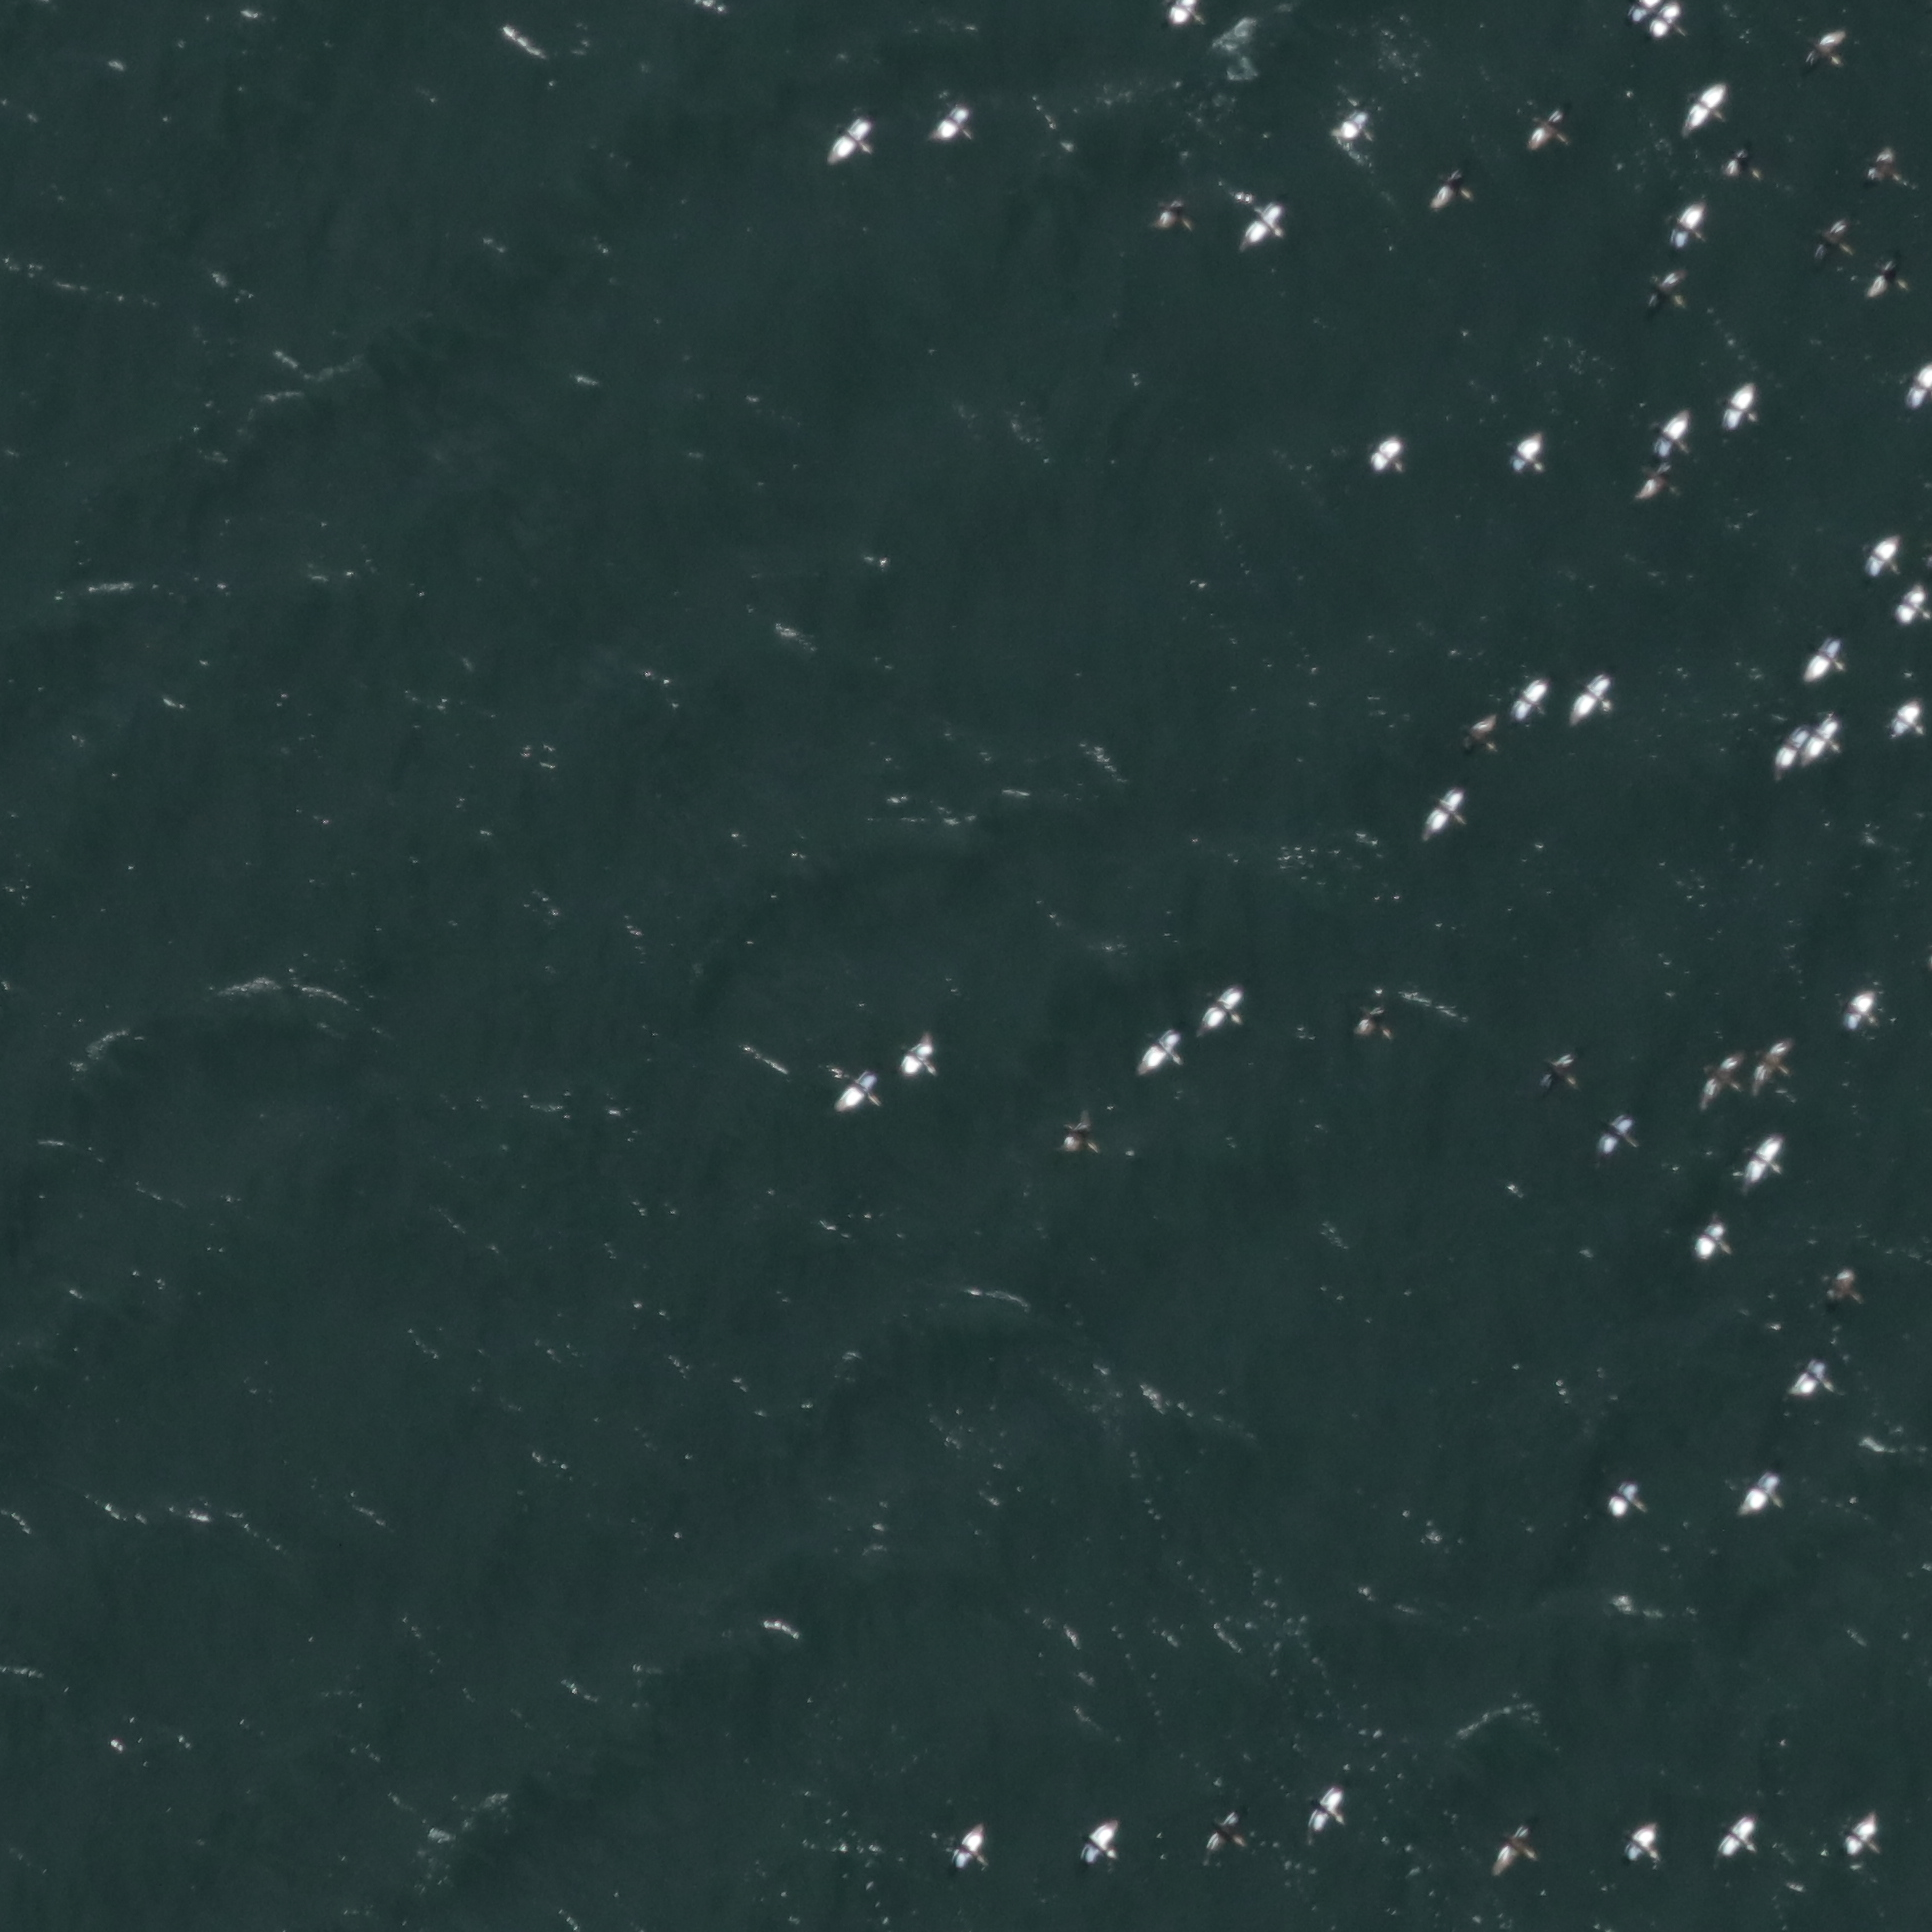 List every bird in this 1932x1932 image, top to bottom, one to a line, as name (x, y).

other bird (1642, 4)
other bird (1186, 6)
other bird (1668, 19)
other bird (1817, 53)
other bird (1705, 106)
other bird (953, 118)
other bird (1351, 118)
other bird (1547, 124)
other bird (857, 134)
other bird (1745, 162)
other bird (1880, 167)
other bird (1447, 181)
other bird (1178, 216)
other bird (1270, 224)
other bird (1684, 225)
other bird (1834, 240)
other bird (1889, 279)
other bird (1666, 288)
other bird (1925, 386)
other bird (1740, 411)
other bird (1671, 434)
other bird (1524, 450)
other bird (1385, 458)
other bird (1654, 479)
other bird (1884, 557)
other bird (1912, 606)
other bird (1824, 654)
other bird (1590, 697)
other bird (1531, 701)
other bird (1903, 720)
other bird (1477, 734)
other bird (1820, 738)
other bird (1792, 748)
other bird (1447, 808)
other bird (1225, 1010)
other bird (1860, 1011)
other bird (1375, 1021)
other bird (1162, 1046)
other bird (917, 1055)
other bird (1772, 1062)
other bird (1559, 1069)
other bird (1722, 1073)
other bird (860, 1089)
other bird (1615, 1129)
other bird (1078, 1133)
other bird (1764, 1159)
other bird (1713, 1239)
other bird (1841, 1290)
other bird (1810, 1374)
other bird (1763, 1492)
other bird (1624, 1498)
other bird (1329, 1810)
other bird (1228, 1829)
other bird (1865, 1833)
other bird (1742, 1835)
other bird (1643, 1841)
other bird (1098, 1846)
other bird (1522, 1848)
other bird (966, 1853)